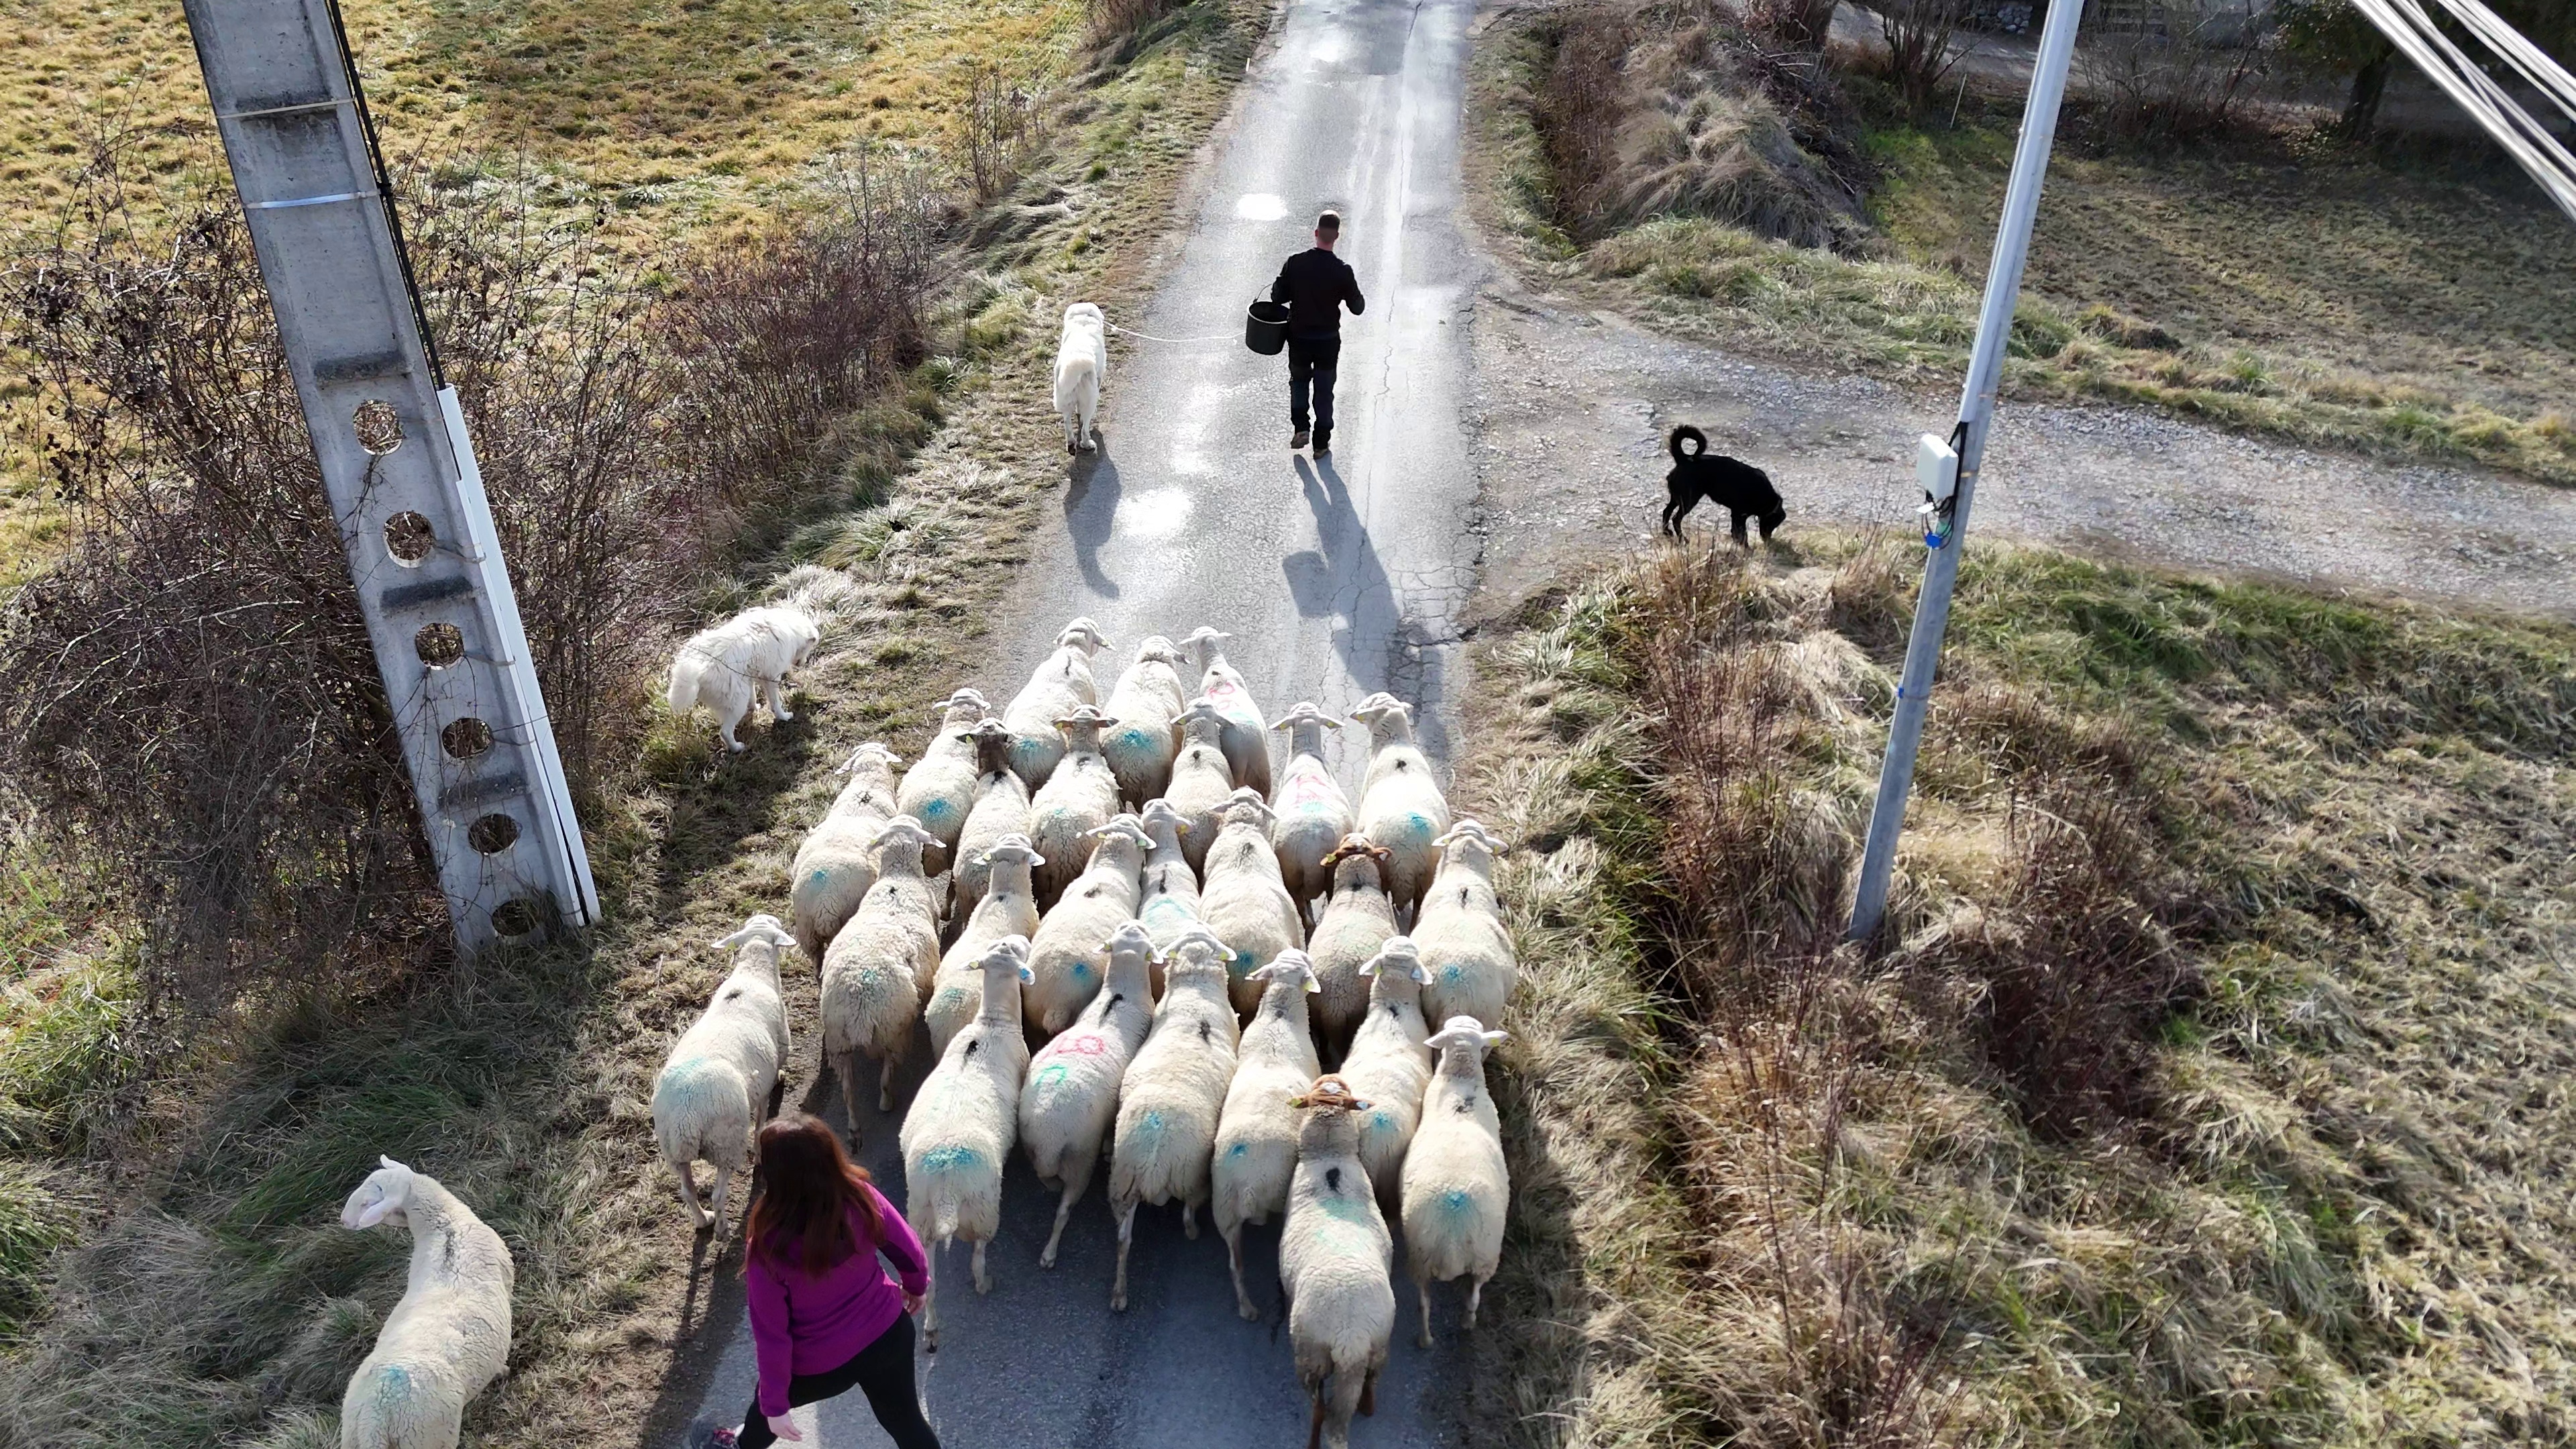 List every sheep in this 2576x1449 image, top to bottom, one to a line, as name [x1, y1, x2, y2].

sheep [1001, 617, 1114, 784]
sheep [1183, 626, 1271, 806]
sheep [1099, 635, 1192, 814]
sheep [896, 686, 991, 876]
sheep [1348, 692, 1456, 911]
sheep [1161, 697, 1237, 871]
sheep [1268, 701, 1357, 898]
sheep [1029, 704, 1122, 914]
sheep [954, 717, 1032, 936]
sheep [790, 742, 903, 990]
sheep [1201, 785, 1300, 1014]
sheep [1137, 796, 1203, 1003]
sheep [1020, 813, 1156, 1032]
sheep [820, 816, 950, 1143]
sheep [1406, 820, 1516, 1063]
sheep [922, 830, 1044, 1064]
sheep [1306, 833, 1401, 1061]
sheep [652, 914, 796, 1239]
sheep [1017, 920, 1163, 1267]
sheep [1109, 922, 1241, 1310]
sheep [898, 932, 1035, 1341]
sheep [1336, 935, 1432, 1194]
sheep [1205, 946, 1321, 1319]
sheep [1396, 1015, 1508, 1348]
sheep [1271, 1074, 1398, 1449]
sheep [334, 1155, 516, 1449]